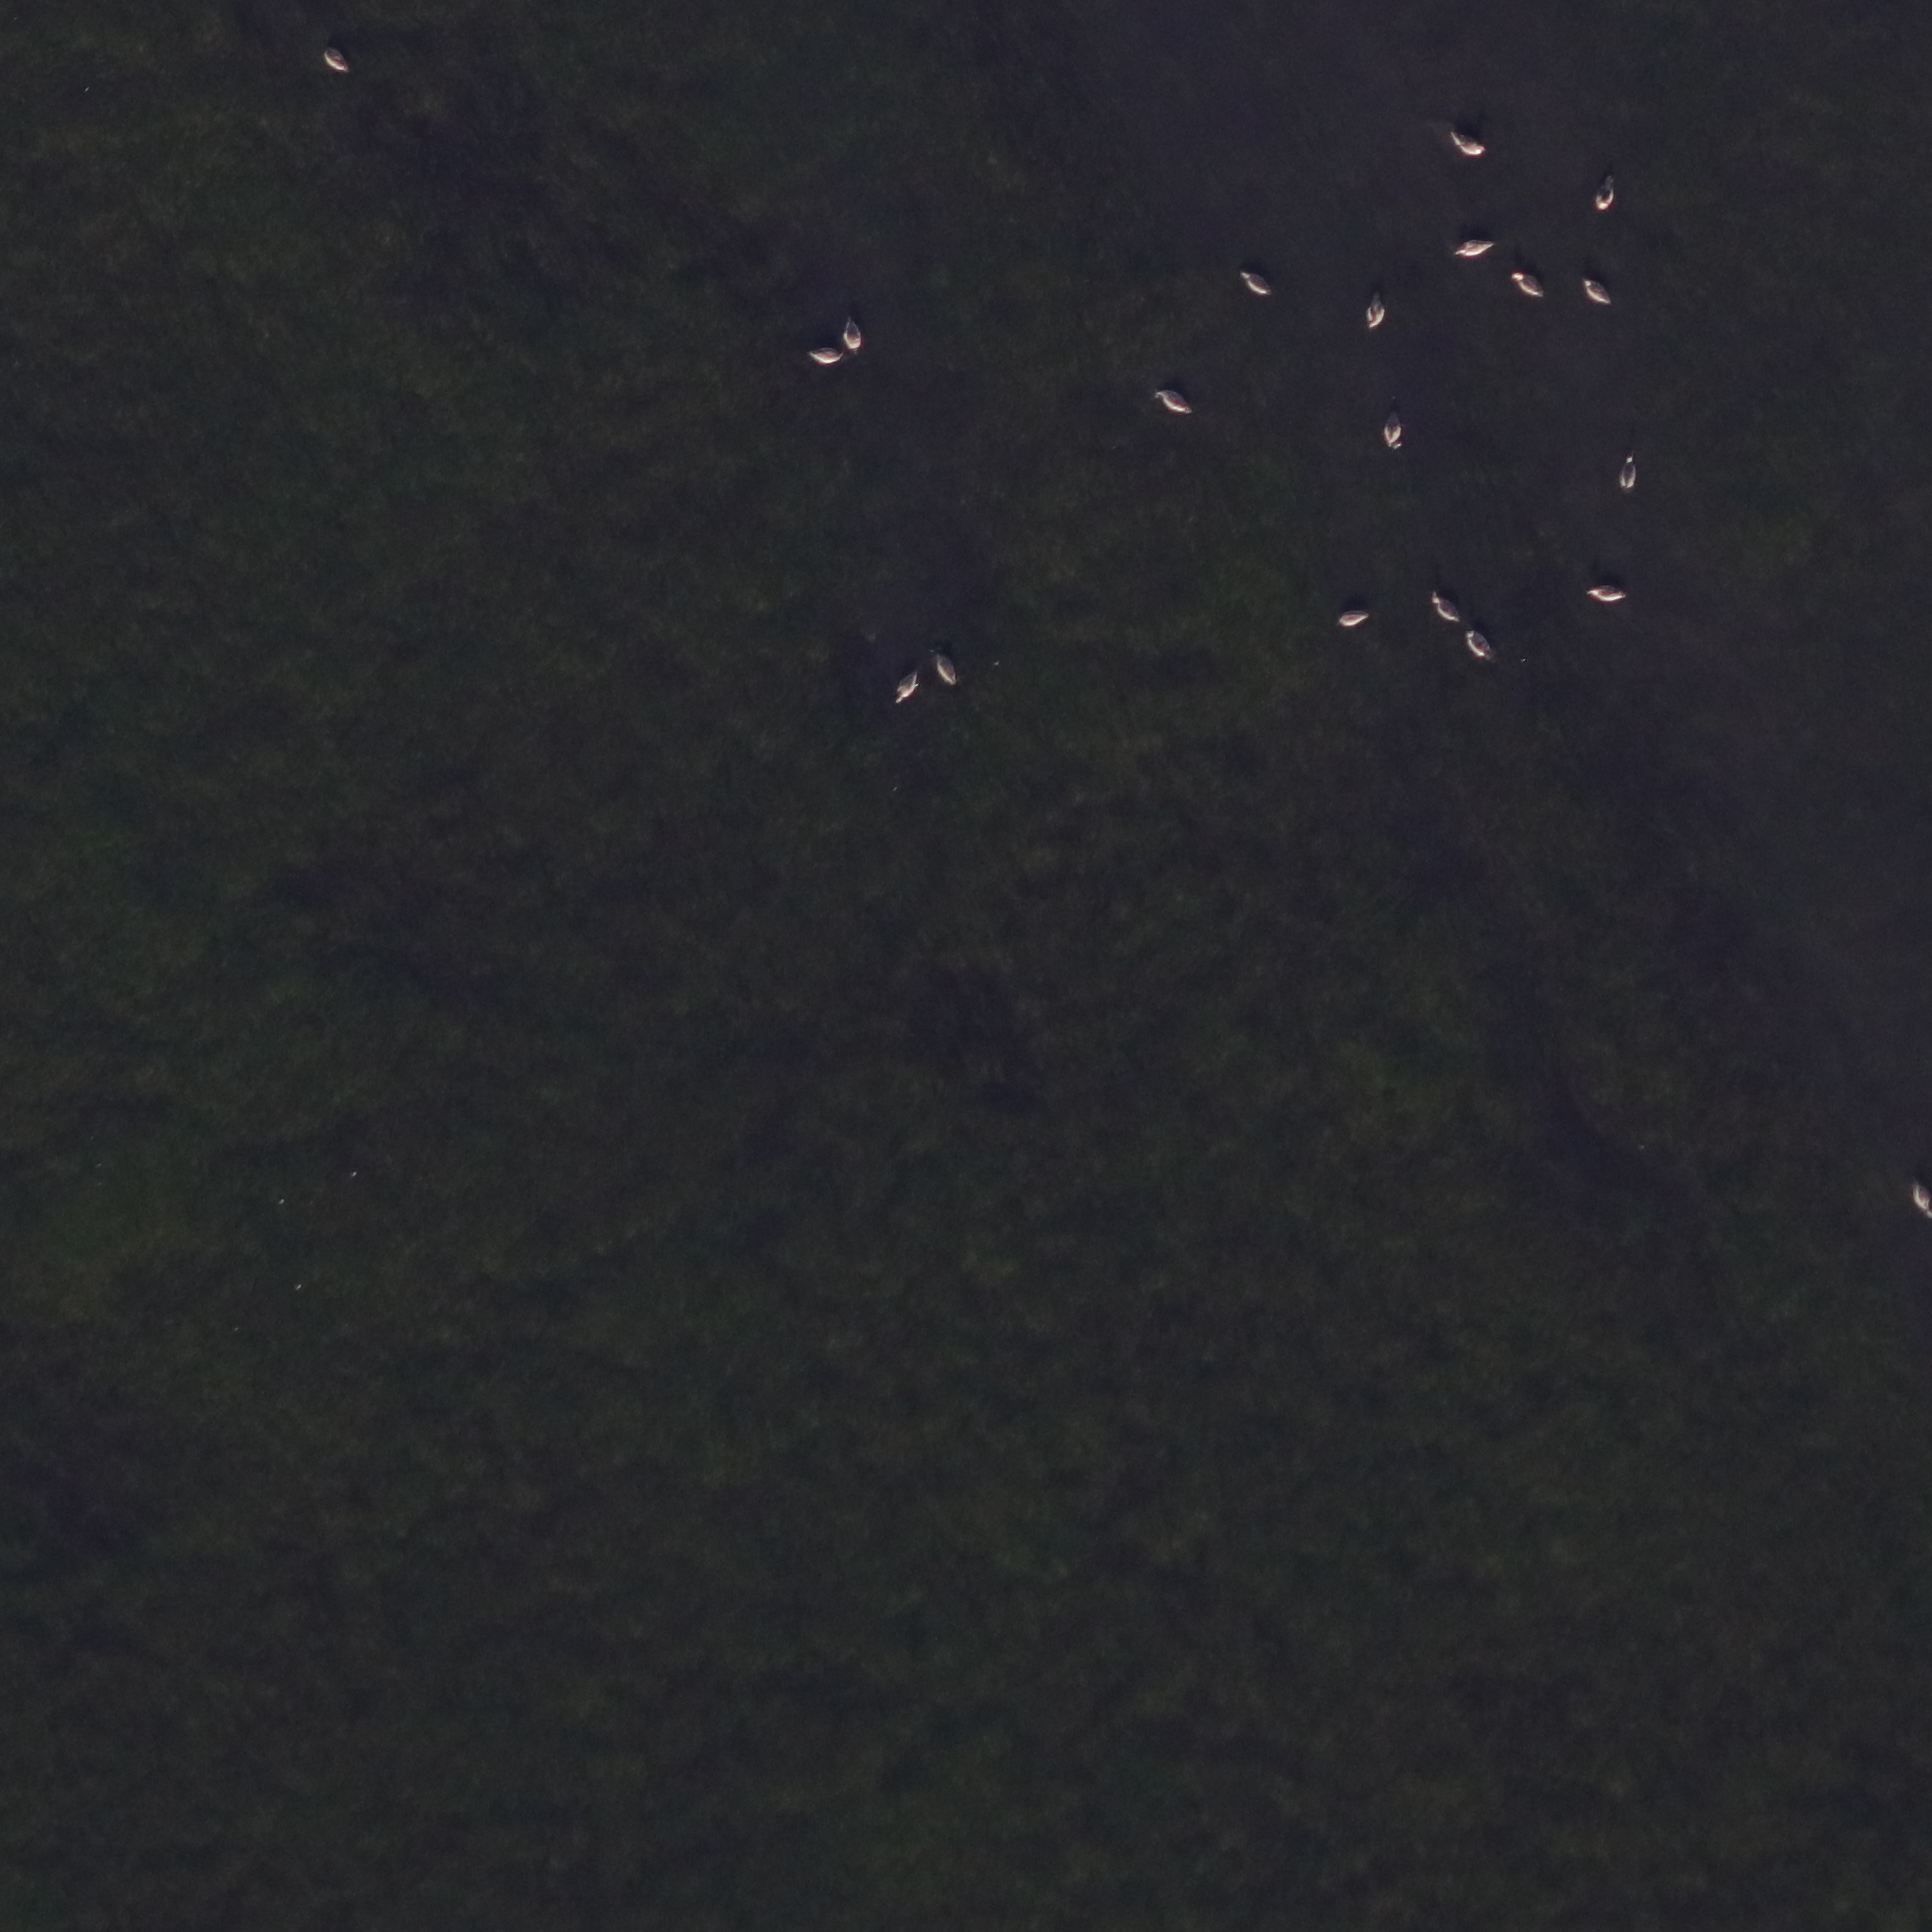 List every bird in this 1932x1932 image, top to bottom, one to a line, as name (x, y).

other bird (332, 57)
other bird (1466, 150)
other bird (1609, 200)
other bird (1477, 248)
other bird (1524, 281)
other bird (1255, 284)
other bird (1599, 295)
other bird (1375, 307)
other bird (856, 332)
other bird (824, 359)
other bird (1179, 398)
other bird (1393, 430)
other bird (1627, 464)
other bird (1615, 593)
other bird (1446, 606)
other bird (1353, 617)
other bird (1484, 645)
other bird (946, 670)
other bird (904, 684)
other bird (1922, 1196)